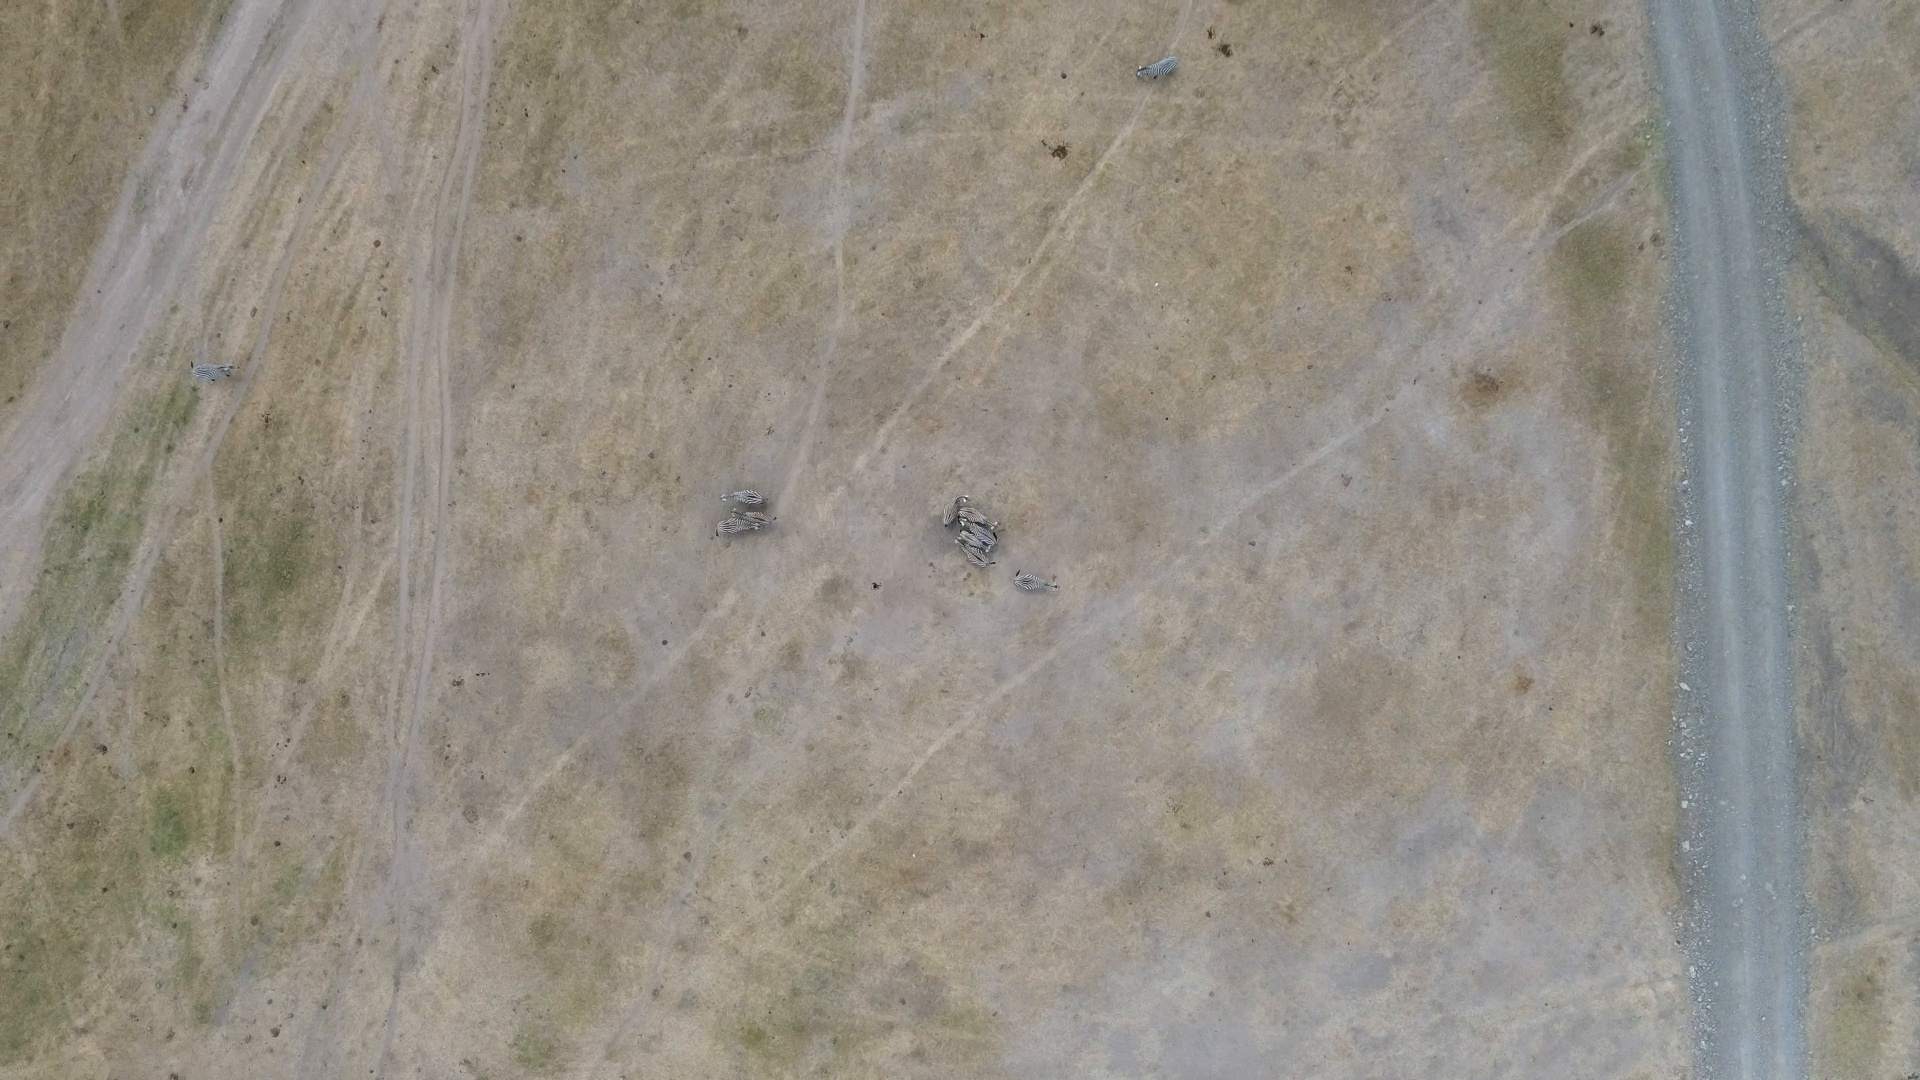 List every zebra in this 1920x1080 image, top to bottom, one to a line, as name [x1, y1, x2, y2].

zebra [1135, 56, 1179, 79]
zebra [192, 360, 237, 381]
zebra [720, 487, 765, 505]
zebra [941, 494, 968, 528]
zebra [959, 505, 997, 526]
zebra [731, 508, 774, 526]
zebra [959, 516, 998, 547]
zebra [713, 519, 754, 534]
zebra [956, 529, 995, 554]
zebra [954, 536, 990, 568]
zebra [1015, 571, 1058, 591]